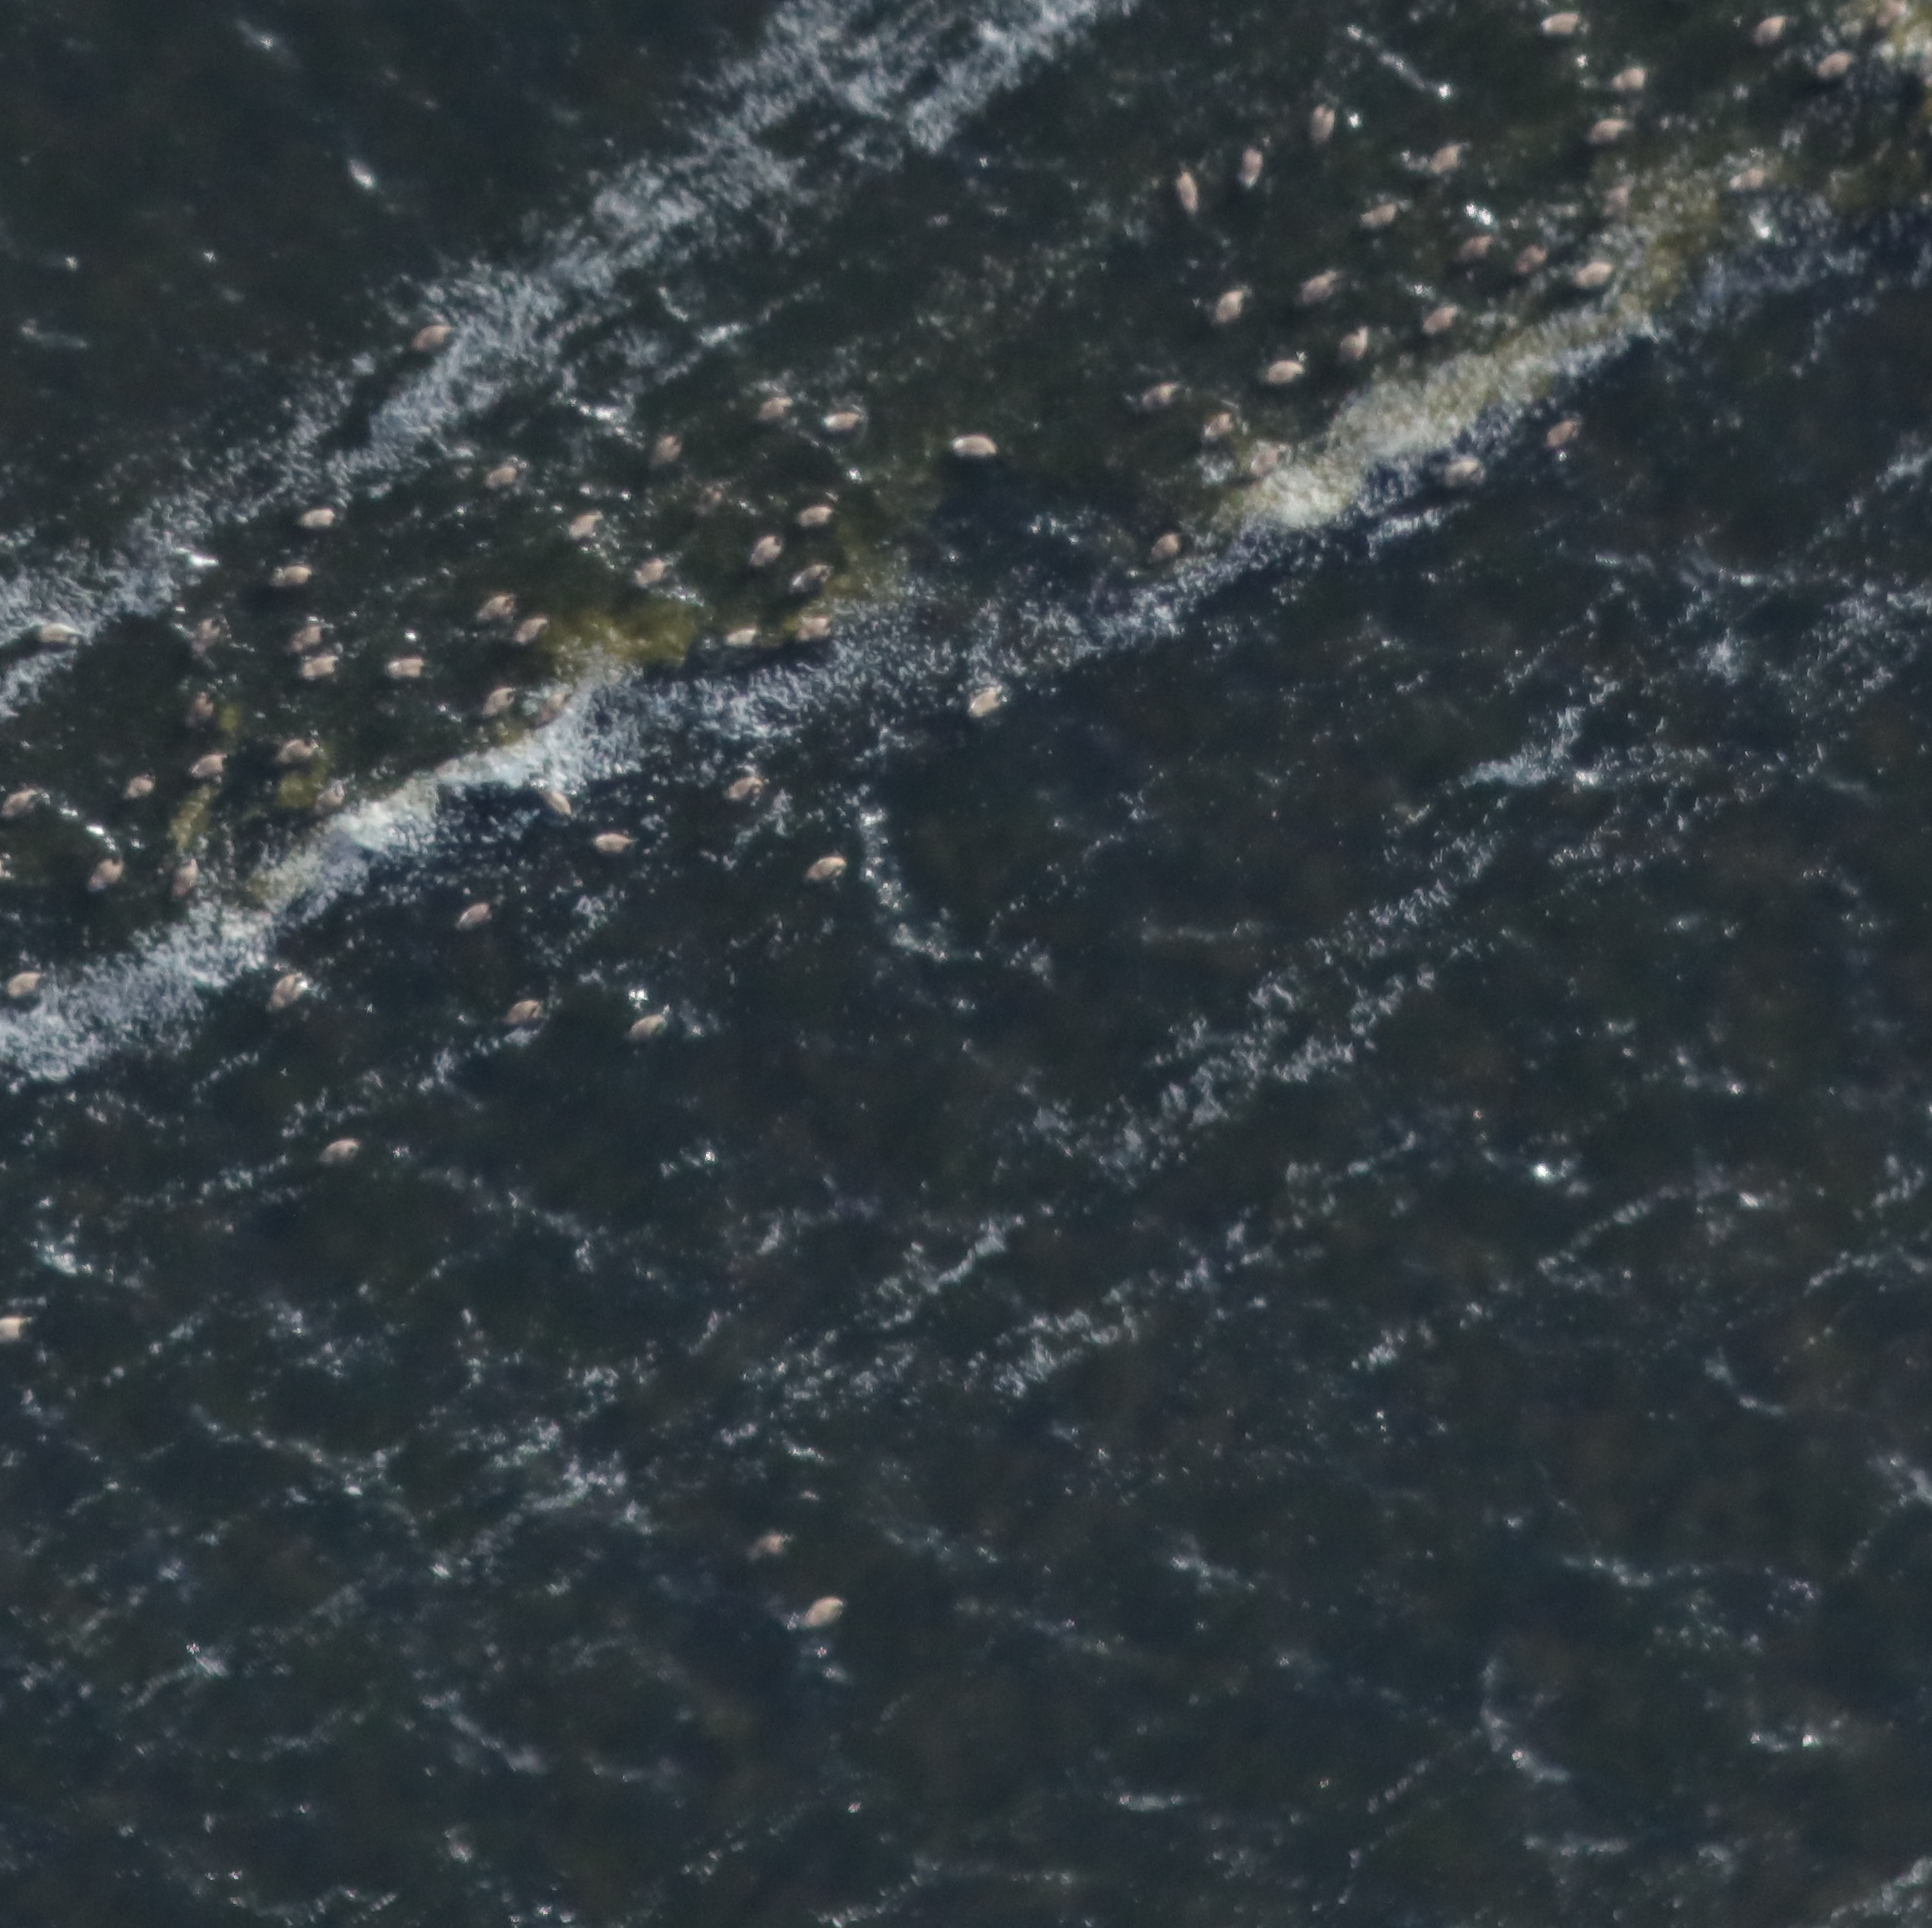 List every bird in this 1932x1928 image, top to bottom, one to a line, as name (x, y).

Canada goose (1886, 9)
Canada goose (1553, 26)
Canada goose (1768, 27)
Canada goose (1833, 65)
Canada goose (1629, 81)
Canada goose (1319, 124)
Canada goose (1605, 135)
Canada goose (1445, 161)
Canada goose (1255, 162)
Canada goose (1750, 183)
Canada goose (1193, 196)
Canada goose (1378, 220)
Canada goose (1475, 251)
Canada goose (1532, 259)
Canada goose (1596, 275)
Canada goose (1320, 291)
Canada goose (1232, 305)
Canada goose (1442, 318)
Canada goose (435, 341)
Canada goose (1355, 348)
Canada goose (1279, 372)
Canada goose (1156, 400)
Canada goose (774, 405)
Canada goose (833, 421)
Canada goose (1224, 426)
Canada goose (1563, 434)
Canada goose (979, 449)
Canada goose (667, 451)
Canada goose (1267, 463)
Canada goose (1459, 473)
Canada goose (503, 477)
Canada goose (712, 503)
Canada goose (816, 512)
Canada goose (319, 515)
Canada goose (578, 524)
Canada goose (1165, 545)
Canada goose (768, 548)
Canada goose (651, 571)
Canada goose (281, 577)
Canada goose (813, 582)
Canada goose (497, 615)
Canada goose (533, 625)
Canada goose (817, 632)
Canada goose (57, 638)
Canada goose (741, 638)
Canada goose (208, 641)
Canada goose (311, 641)
Canada goose (319, 667)
Canada goose (405, 669)
Canada goose (988, 703)
Canada goose (550, 705)
Canada goose (197, 708)
Canada goose (495, 708)
Canada goose (299, 754)
Canada goose (209, 770)
Canada goose (139, 781)
Canada goose (740, 791)
Canada goose (333, 798)
Canada goose (558, 807)
Canada goose (19, 809)
Canada goose (613, 838)
Canada goose (828, 864)
Canada goose (105, 874)
Canada goose (183, 887)
Canada goose (482, 917)
Canada goose (24, 985)
Canada goose (285, 990)
Canada goose (527, 1014)
Canada goose (646, 1031)
Canada goose (341, 1152)
Canada goose (2, 1328)
Canada goose (767, 1546)
Canada goose (827, 1608)